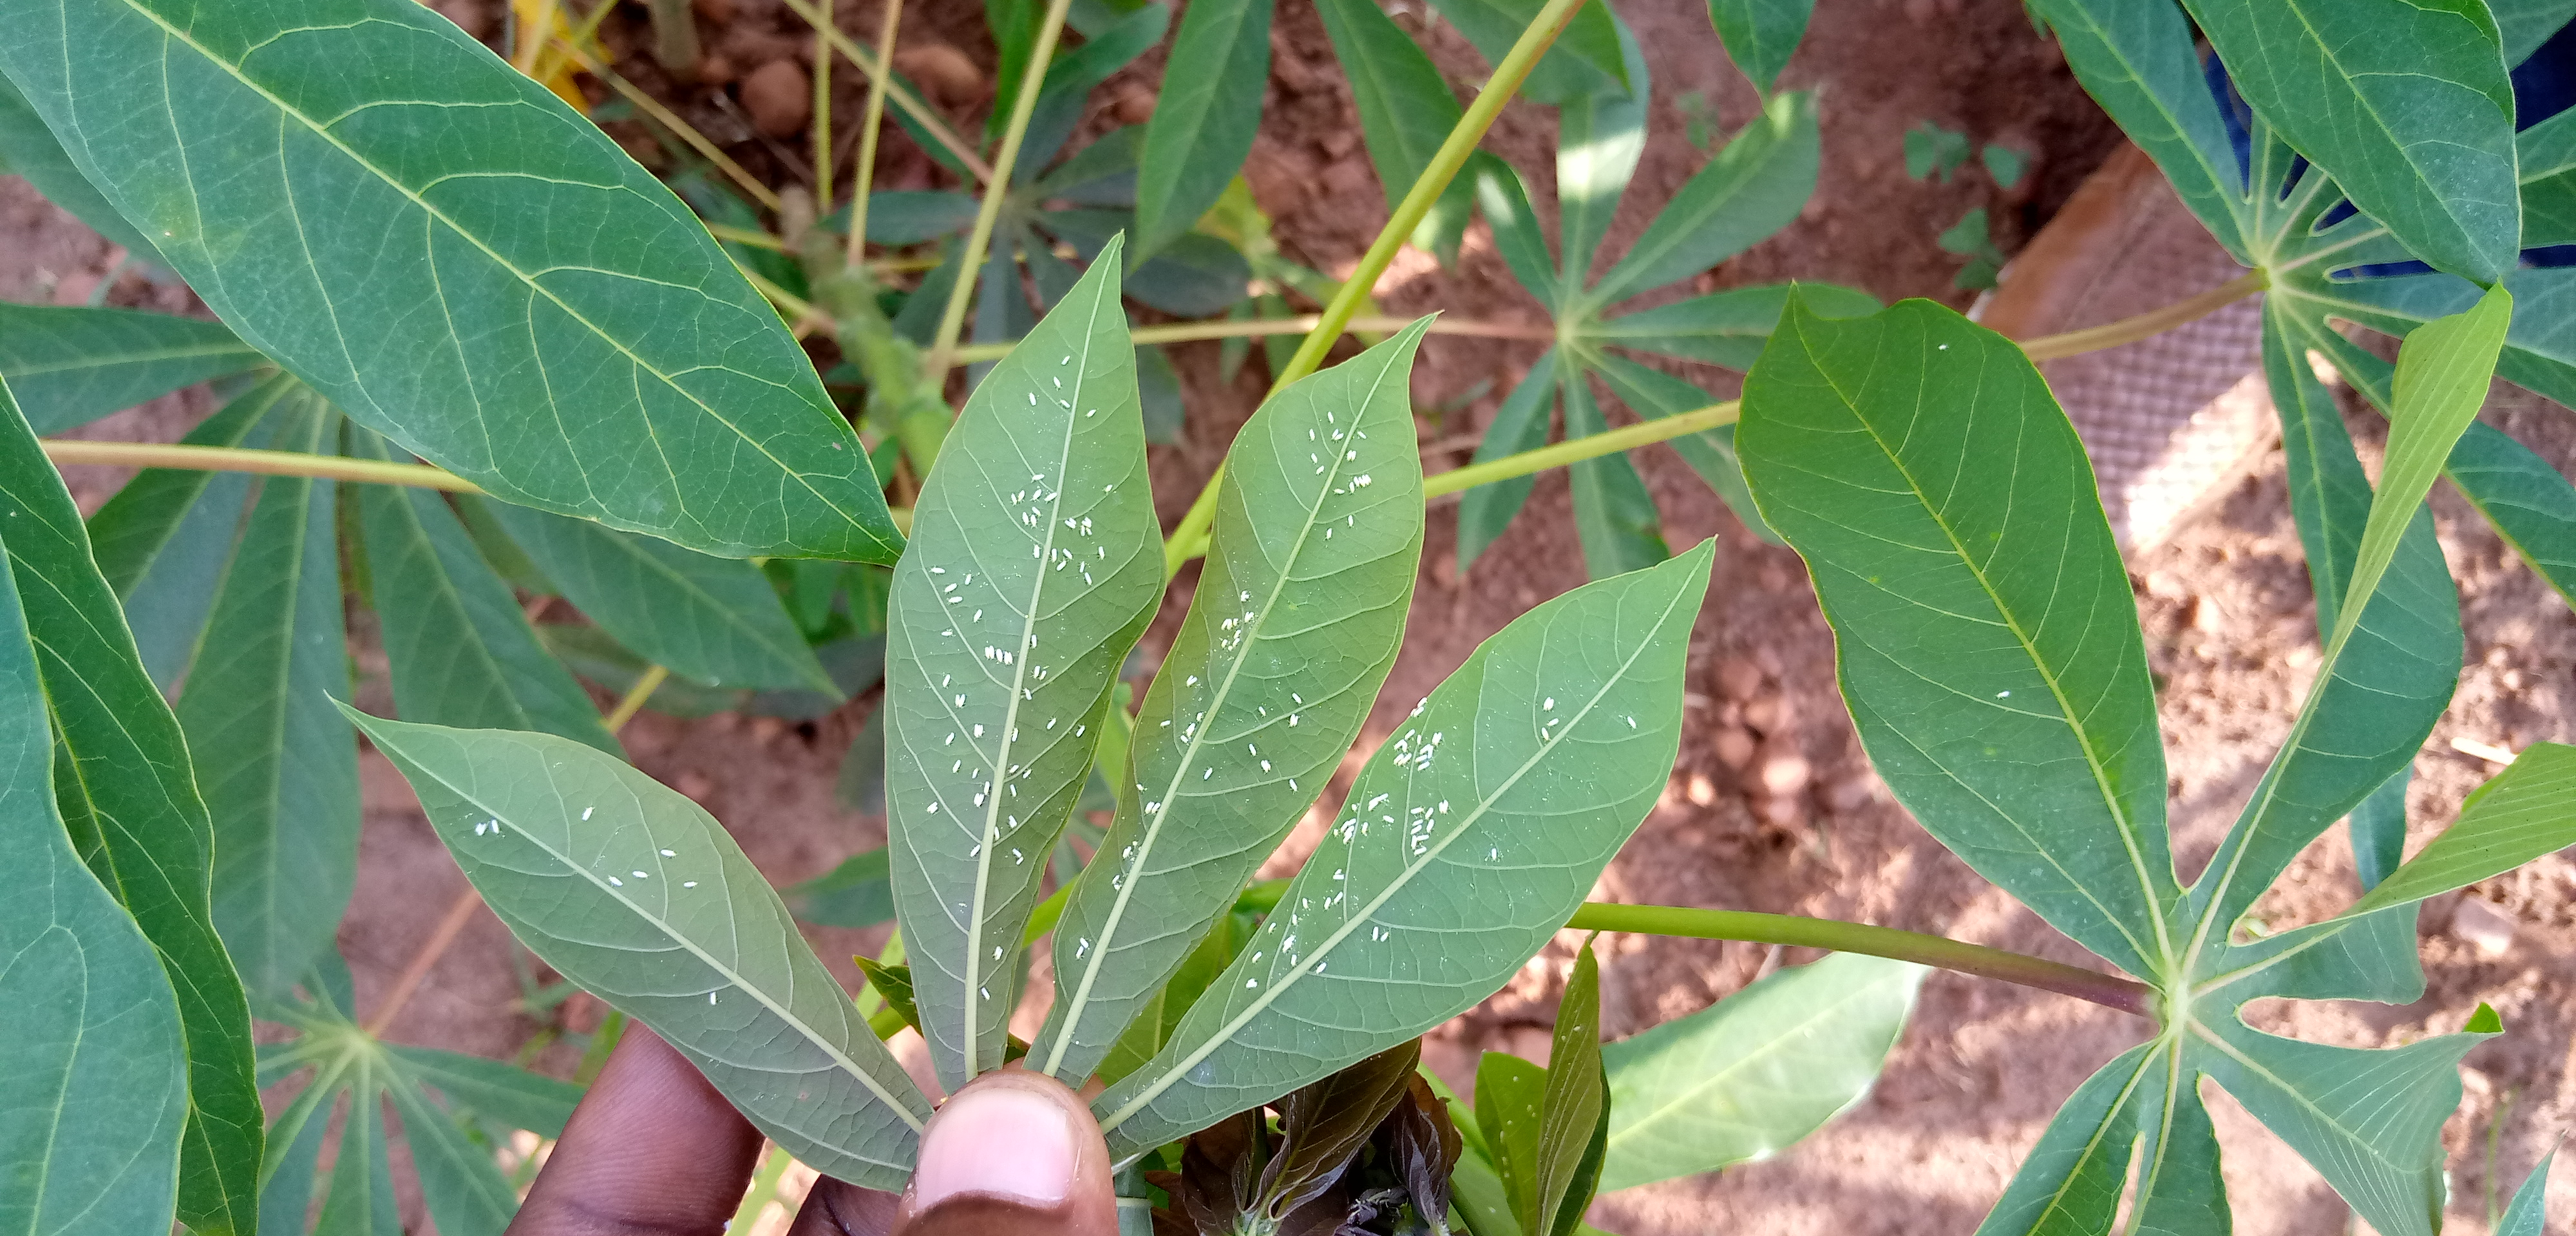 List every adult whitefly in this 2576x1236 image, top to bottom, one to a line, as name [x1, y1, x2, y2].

whitefly [1935, 343, 1950, 352]
whitefly [1060, 353, 1073, 368]
whitefly [1052, 372, 1066, 393]
whitefly [1027, 389, 1039, 407]
whitefly [1058, 397, 1073, 411]
whitefly [1084, 406, 1099, 421]
whitefly [1325, 409, 1337, 425]
whitefly [1307, 426, 1318, 444]
whitefly [1330, 427, 1340, 441]
whitefly [1356, 427, 1370, 442]
whitefly [1334, 431, 1346, 443]
whitefly [1346, 448, 1353, 463]
whitefly [1351, 449, 1357, 463]
whitefly [1309, 451, 1320, 465]
whitefly [1314, 464, 1326, 477]
whitefly [1030, 471, 1046, 483]
whitefly [1361, 472, 1370, 486]
whitefly [1358, 474, 1366, 488]
whitefly [1353, 475, 1359, 489]
whitefly [1348, 479, 1356, 496]
whitefly [1103, 483, 1115, 496]
whitefly [1031, 487, 1043, 503]
whitefly [1331, 487, 1347, 496]
whitefly [1017, 488, 1027, 503]
whitefly [1043, 491, 1059, 503]
whitefly [1010, 491, 1019, 507]
whitefly [1030, 504, 1043, 517]
whitefly [1021, 509, 1030, 527]
whitefly [1345, 512, 1357, 530]
whitefly [1029, 513, 1039, 529]
whitefly [1083, 514, 1095, 525]
whitefly [1067, 516, 1079, 525]
whitefly [1063, 519, 1076, 530]
whitefly [1079, 519, 1093, 529]
whitefly [1078, 523, 1086, 538]
whitefly [1323, 525, 1334, 543]
whitefly [1084, 526, 1093, 536]
whitefly [1032, 542, 1043, 561]
whitefly [1097, 545, 1107, 562]
whitefly [1050, 545, 1061, 565]
whitefly [1061, 545, 1075, 561]
whitefly [1054, 558, 1067, 573]
whitefly [1079, 559, 1086, 574]
whitefly [928, 565, 948, 576]
whitefly [963, 571, 975, 588]
whitefly [1083, 571, 1094, 587]
whitefly [943, 581, 960, 594]
whitefly [1238, 594, 1251, 599]
whitefly [945, 594, 965, 606]
whitefly [970, 607, 987, 624]
whitefly [1242, 610, 1255, 624]
whitefly [1227, 616, 1233, 632]
whitefly [1232, 616, 1239, 628]
whitefly [1219, 618, 1229, 632]
whitefly [938, 628, 956, 639]
whitefly [1232, 628, 1243, 640]
whitefly [1030, 632, 1040, 650]
whitefly [1231, 636, 1242, 649]
whitefly [1218, 637, 1229, 651]
whitefly [989, 644, 995, 660]
whitefly [983, 644, 990, 660]
whitefly [996, 646, 1003, 664]
whitefly [1003, 650, 1009, 667]
whitefly [1009, 650, 1016, 666]
whitefly [1031, 664, 1041, 680]
whitefly [1038, 668, 1047, 682]
whitefly [938, 671, 953, 689]
whitefly [1184, 671, 1198, 689]
whitefly [1023, 686, 1034, 702]
whitefly [1994, 688, 2011, 701]
whitefly [1289, 689, 1305, 706]
whitefly [952, 692, 960, 707]
whitefly [958, 692, 967, 709]
whitefly [1541, 695, 1557, 713]
whitefly [1416, 695, 1428, 708]
whitefly [1539, 696, 1555, 712]
whitefly [1256, 704, 1269, 718]
whitefly [1413, 705, 1425, 719]
whitefly [1408, 707, 1417, 718]
whitefly [1195, 709, 1205, 724]
whitefly [1287, 712, 1296, 729]
whitefly [1294, 713, 1299, 728]
whitefly [1626, 714, 1638, 733]
whitefly [1045, 716, 1059, 731]
whitefly [1158, 716, 1175, 729]
whitefly [1546, 716, 1560, 727]
whitefly [973, 721, 979, 740]
whitefly [1186, 721, 1197, 738]
whitefly [979, 722, 985, 739]
whitefly [1074, 722, 1088, 740]
whitefly [1010, 726, 1021, 744]
whitefly [1540, 726, 1551, 742]
whitefly [1404, 727, 1416, 741]
whitefly [942, 728, 958, 747]
whitefly [1430, 731, 1442, 744]
whitefly [1431, 731, 1442, 746]
whitefly [1179, 733, 1191, 745]
whitefly [1416, 733, 1423, 747]
whitefly [1393, 739, 1405, 751]
whitefly [1403, 740, 1408, 753]
whitefly [1247, 742, 1260, 757]
whitefly [1419, 744, 1432, 756]
whitefly [1428, 744, 1434, 759]
whitefly [1405, 752, 1412, 763]
whitefly [1392, 753, 1405, 767]
whitefly [1415, 754, 1428, 763]
whitefly [949, 758, 963, 775]
whitefly [1397, 758, 1405, 769]
whitefly [1259, 758, 1269, 774]
whitefly [1265, 758, 1273, 771]
whitefly [1417, 760, 1431, 773]
whitefly [1008, 763, 1021, 778]
whitefly [1202, 763, 1215, 782]
whitefly [969, 765, 980, 781]
whitefly [1021, 767, 1034, 782]
whitefly [1287, 776, 1301, 794]
whitefly [982, 778, 992, 797]
whitefly [1134, 781, 1146, 792]
whitefly [1008, 782, 1019, 800]
whitefly [971, 791, 981, 806]
whitefly [976, 792, 986, 808]
whitefly [1380, 793, 1390, 803]
whitefly [1368, 796, 1380, 806]
whitefly [1142, 799, 1155, 816]
whitefly [1443, 799, 1450, 816]
whitefly [925, 800, 939, 813]
whitefly [1151, 800, 1162, 815]
whitefly [1367, 801, 1379, 813]
whitefly [1437, 801, 1443, 814]
whitefly [578, 803, 595, 823]
whitefly [930, 804, 938, 816]
whitefly [1409, 806, 1425, 816]
whitefly [1425, 806, 1435, 821]
whitefly [1381, 813, 1395, 825]
whitefly [1009, 814, 1019, 829]
whitefly [490, 817, 504, 836]
whitefly [1349, 818, 1358, 827]
whitefly [1411, 818, 1423, 829]
whitefly [1425, 818, 1436, 834]
whitefly [472, 819, 489, 840]
whitefly [1007, 819, 1015, 832]
whitefly [1340, 819, 1349, 835]
whitefly [1360, 820, 1370, 835]
whitefly [994, 824, 1001, 843]
whitefly [1411, 824, 1423, 836]
whitefly [1344, 825, 1355, 837]
whitefly [1332, 828, 1340, 838]
whitefly [1341, 832, 1354, 846]
whitefly [1410, 834, 1417, 850]
whitefly [1416, 834, 1431, 843]
whitefly [1130, 838, 1141, 849]
whitefly [968, 842, 982, 859]
whitefly [1127, 843, 1133, 859]
whitefly [1011, 847, 1023, 859]
whitefly [1121, 847, 1128, 860]
whitefly [1413, 847, 1428, 859]
whitefly [1490, 847, 1499, 862]
whitefly [658, 847, 680, 859]
whitefly [1015, 856, 1025, 866]
whitefly [1332, 866, 1343, 875]
whitefly [630, 869, 649, 881]
whitefly [1110, 872, 1122, 885]
whitefly [607, 874, 625, 888]
whitefly [1331, 874, 1346, 881]
whitefly [681, 879, 701, 890]
whitefly [1113, 883, 1122, 892]
whitefly [1333, 890, 1344, 907]
whitefly [1301, 895, 1311, 910]
whitefly [1321, 895, 1332, 912]
whitefly [1291, 913, 1298, 927]
whitefly [1266, 921, 1278, 937]
whitefly [1370, 924, 1380, 944]
whitefly [1379, 929, 1392, 944]
whitefly [1282, 935, 1296, 946]
whitefly [1078, 935, 1091, 949]
whitefly [1281, 942, 1293, 955]
whitefly [992, 944, 1002, 958]
whitefly [1074, 944, 1086, 960]
whitefly [994, 947, 1004, 964]
whitefly [1250, 950, 1263, 966]
whitefly [1289, 953, 1298, 968]
whitefly [1314, 961, 1327, 976]
whitefly [1246, 978, 1256, 983]
whitefly [1244, 981, 1259, 990]
whitefly [979, 984, 994, 1002]
whitefly [708, 988, 717, 1008]